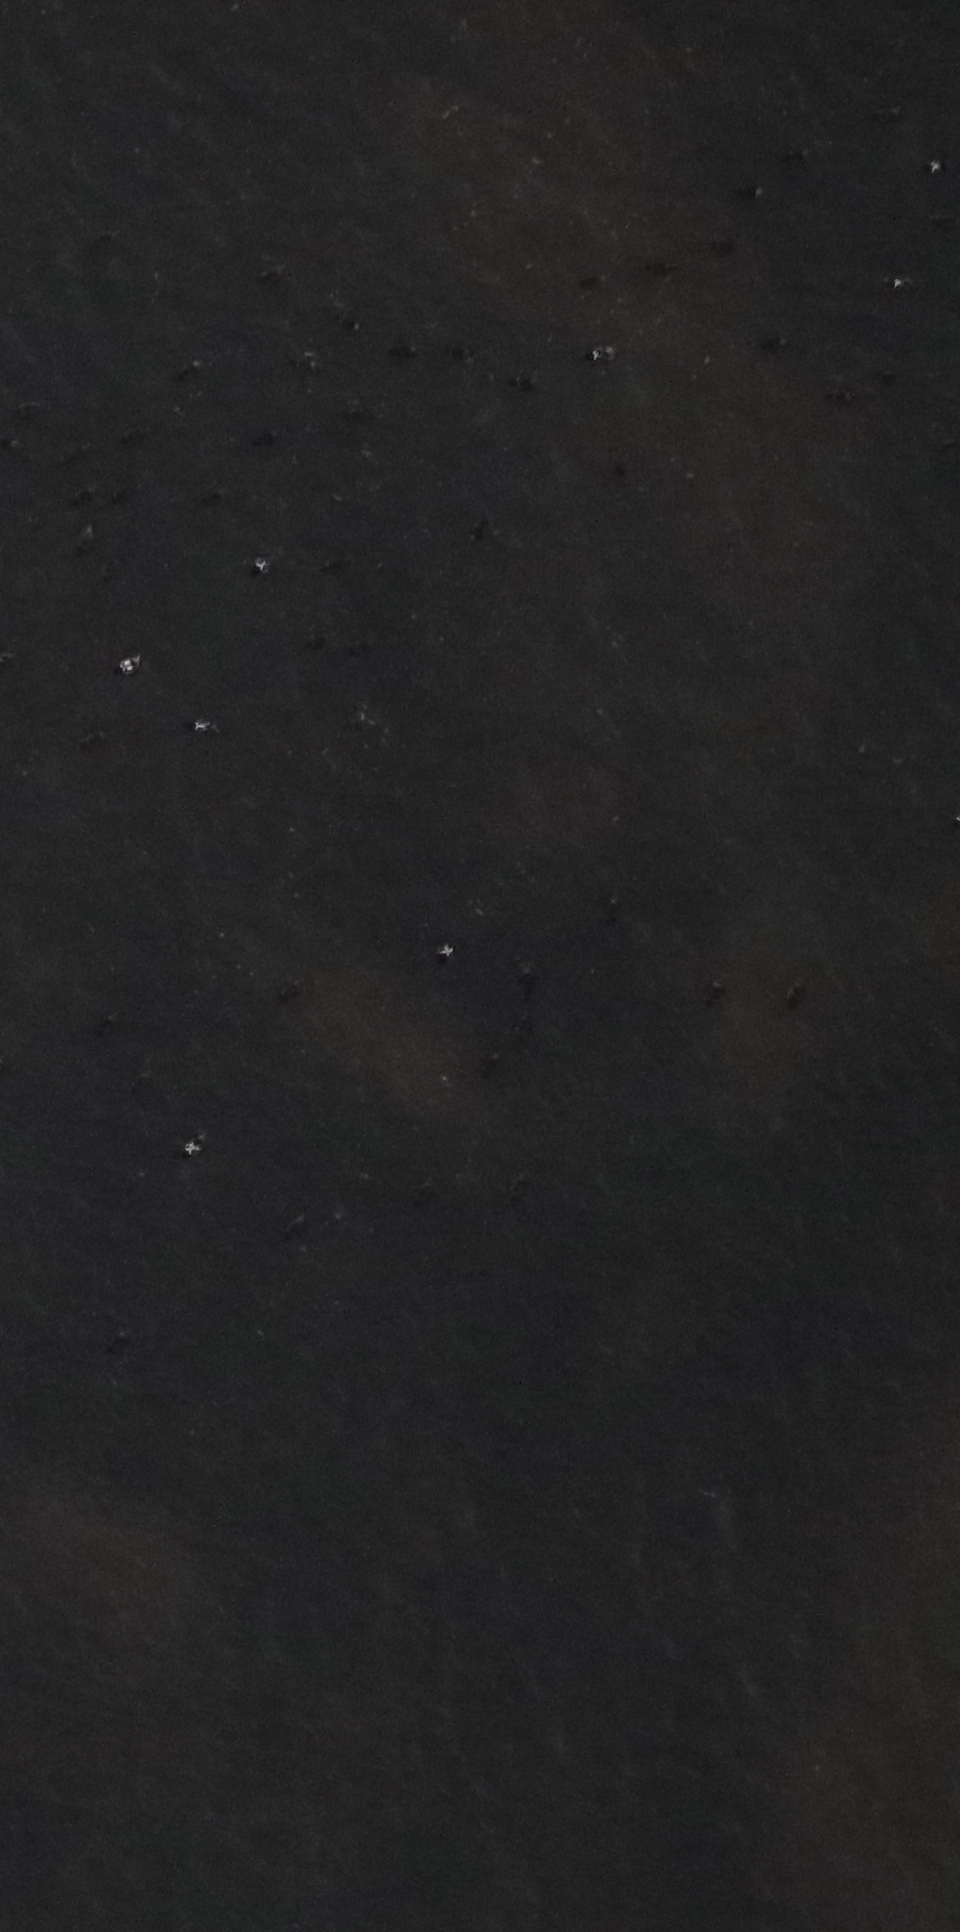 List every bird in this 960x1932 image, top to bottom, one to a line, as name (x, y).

other bird (793, 159)
other bird (936, 167)
other bird (744, 190)
other bird (946, 214)
other bird (720, 244)
other bird (272, 268)
other bird (657, 268)
other bird (593, 283)
other bird (900, 283)
other bird (350, 325)
other bird (774, 342)
other bird (458, 350)
other bird (398, 352)
other bird (602, 354)
other bird (305, 361)
other bird (191, 370)
other bird (887, 377)
other bird (532, 381)
other bird (843, 393)
other bird (31, 406)
other bird (358, 406)
other bird (129, 439)
other bird (267, 439)
other bird (7, 441)
other bird (81, 450)
other bird (624, 467)
other bird (127, 494)
other bird (216, 494)
other bird (81, 495)
other bird (478, 531)
other bird (89, 541)
other bird (331, 560)
other bird (259, 564)
other bird (108, 572)
other bird (319, 639)
other bird (356, 651)
other bird (122, 664)
other bird (206, 725)
other bird (92, 743)
other bird (612, 915)
other bird (440, 947)
other bird (527, 975)
other bird (290, 991)
other bird (713, 993)
other bird (797, 995)
other bird (111, 1021)
other bird (526, 1022)
other bird (492, 1062)
other bird (195, 1145)
other bird (519, 1186)
other bird (420, 1193)
other bird (298, 1227)
other bird (118, 1340)